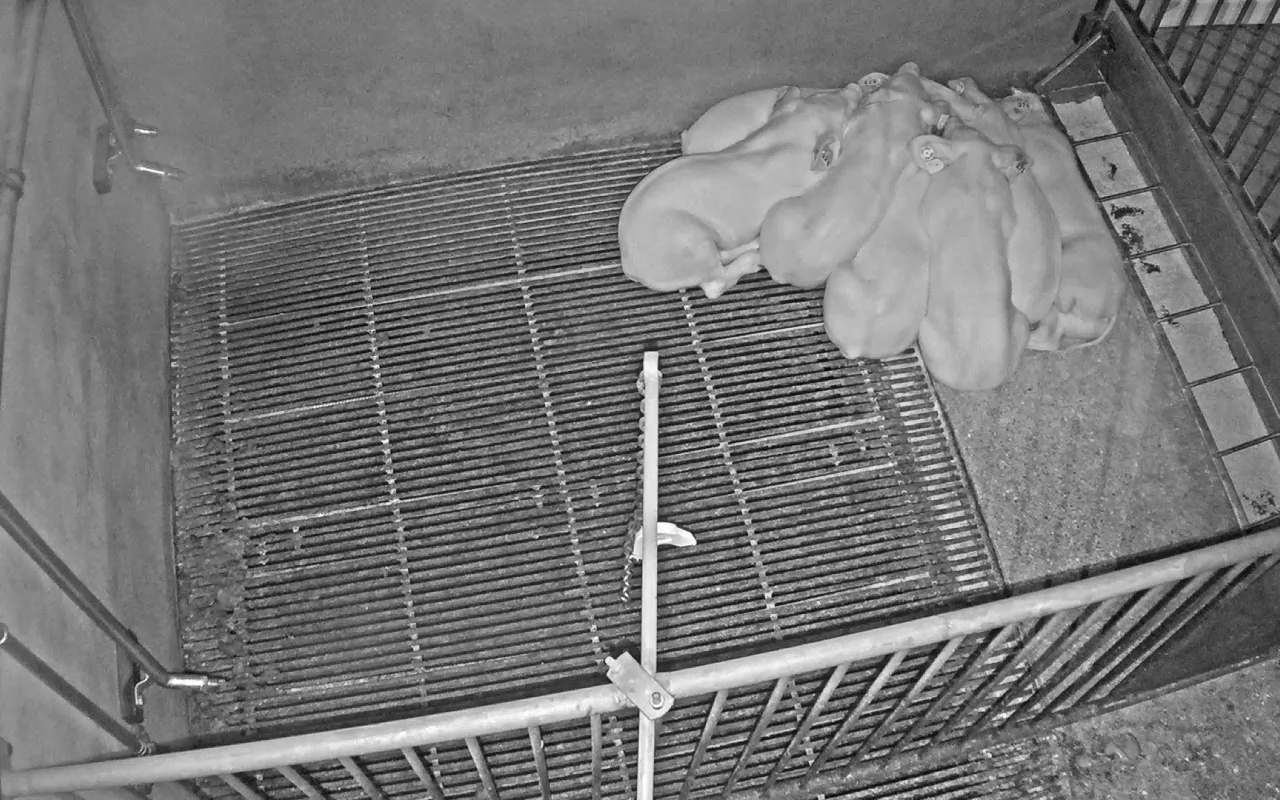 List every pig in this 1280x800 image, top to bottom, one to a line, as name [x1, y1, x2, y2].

pig [758, 61, 951, 290]
pig [680, 71, 986, 157]
pig [946, 76, 1064, 326]
pig [617, 82, 864, 302]
pig [1009, 85, 1130, 354]
pig [907, 116, 1035, 393]
pig [823, 161, 933, 362]